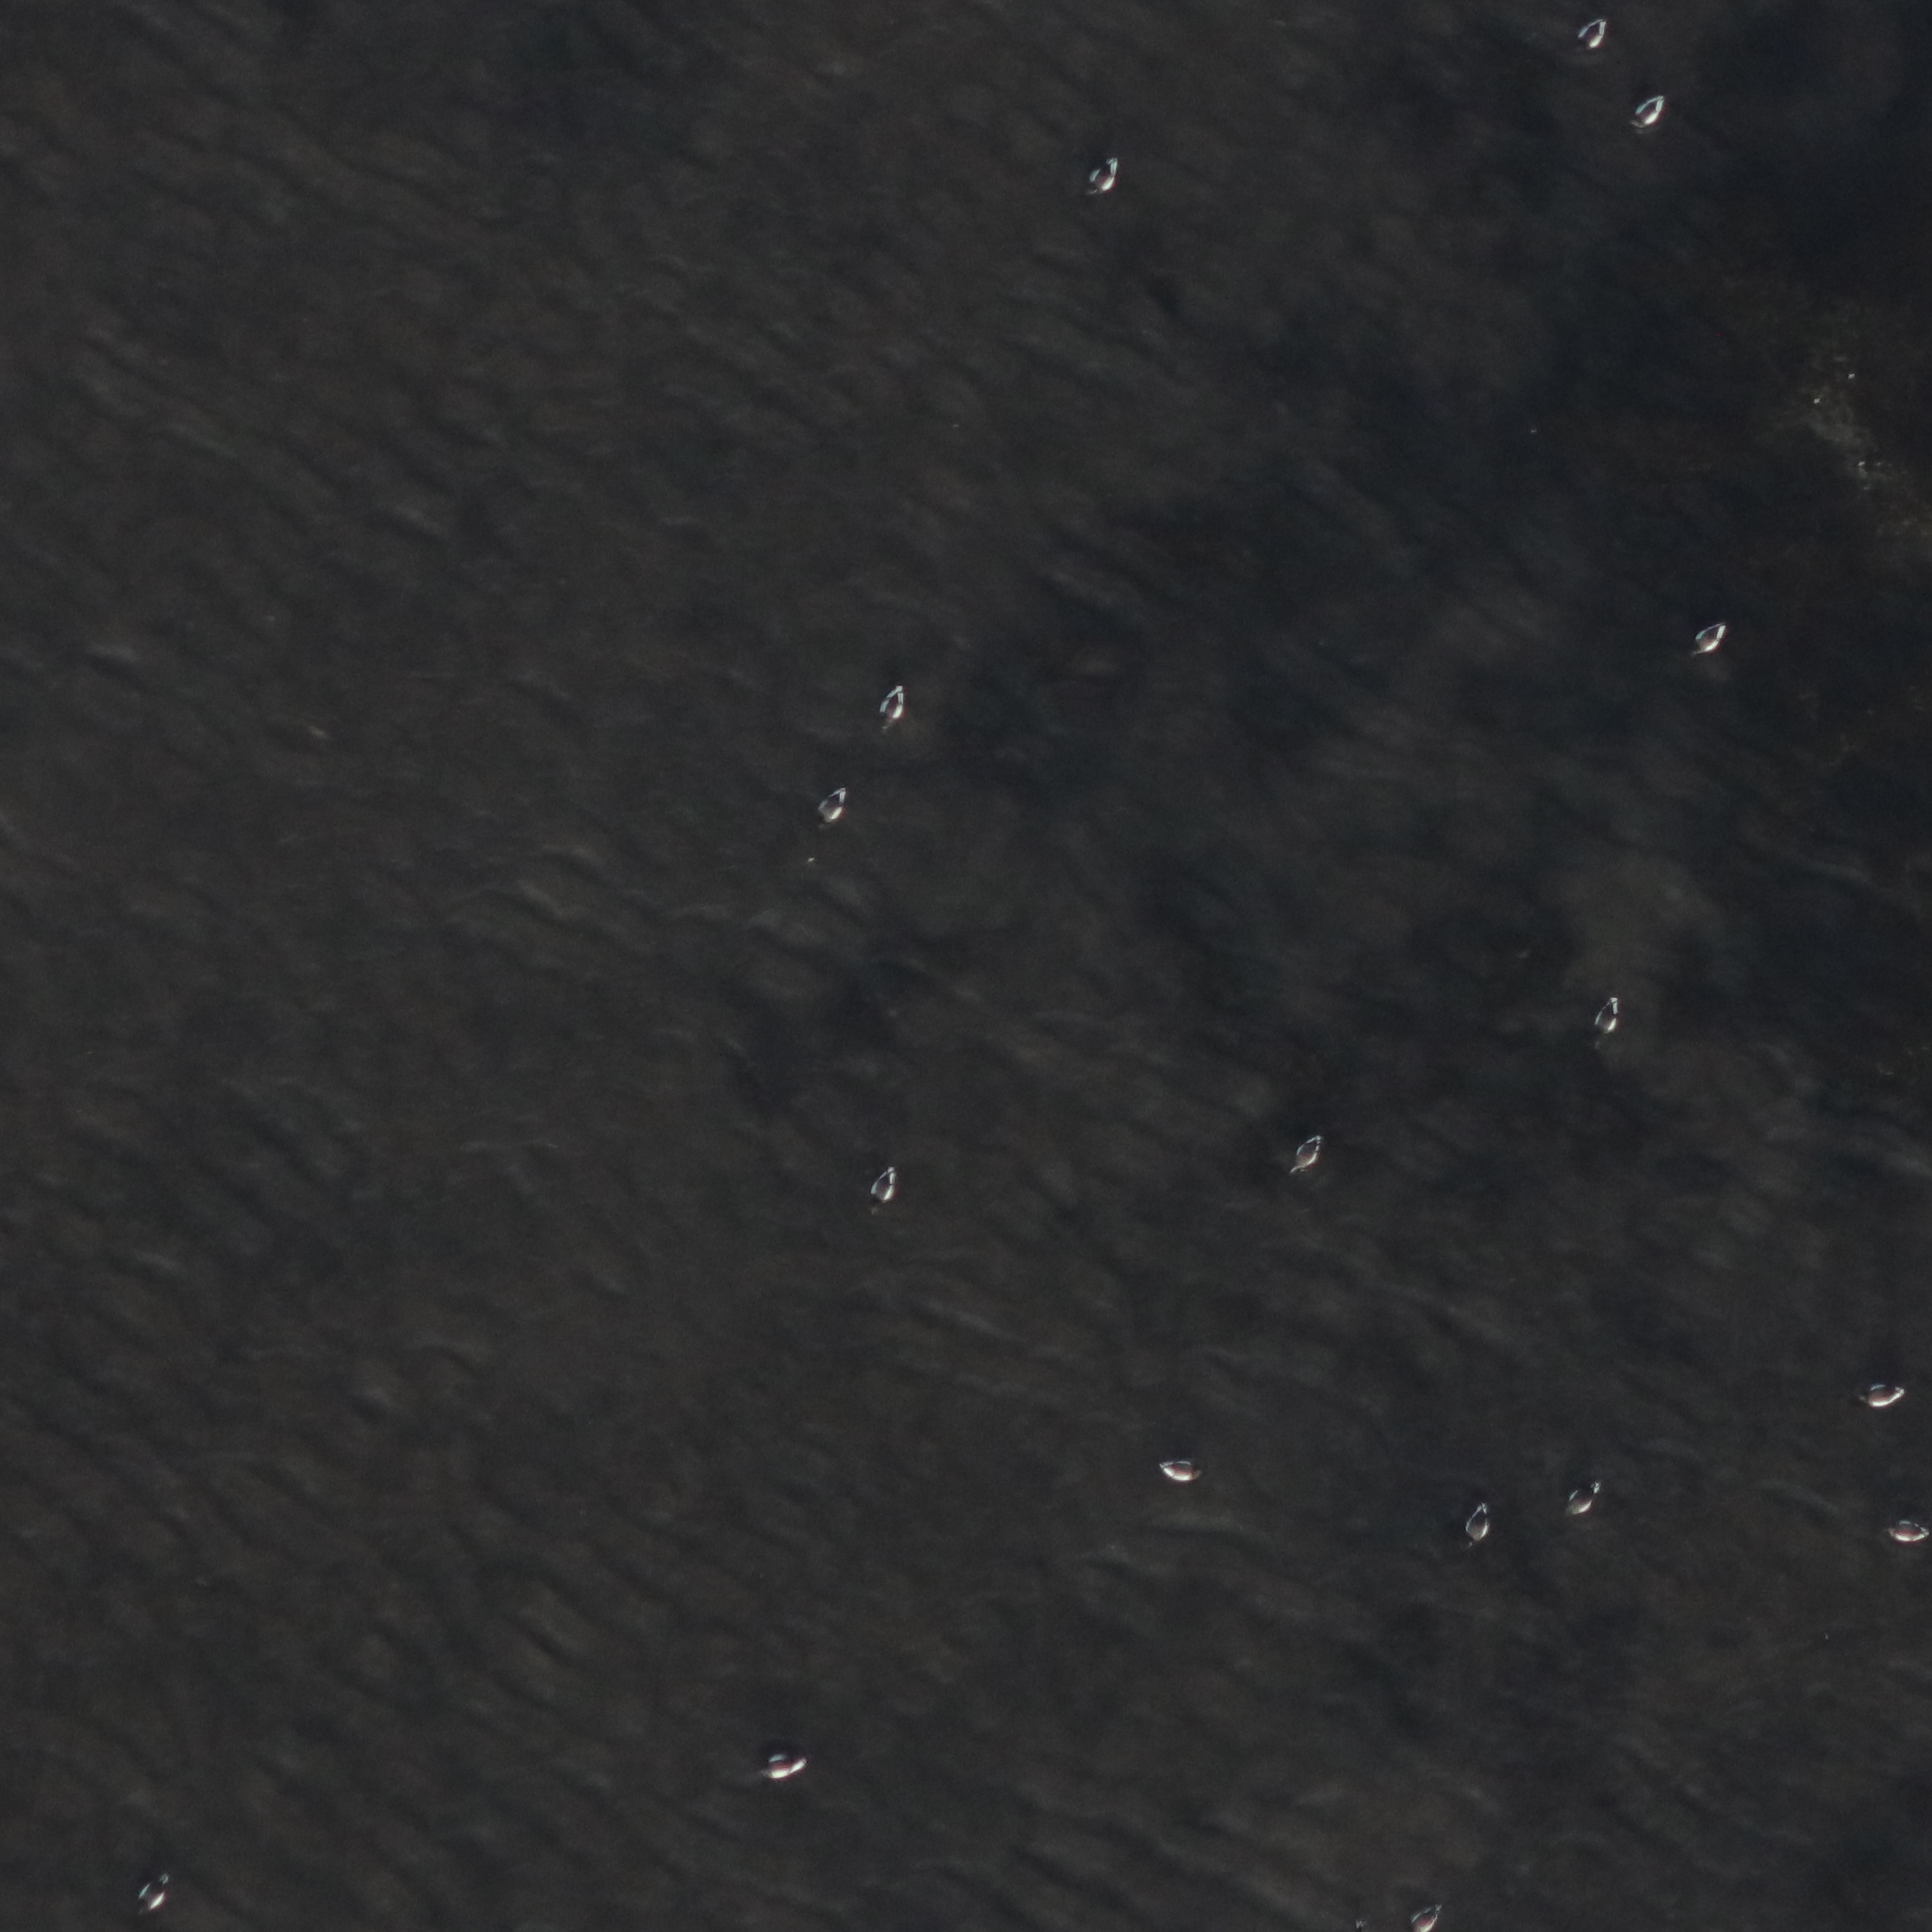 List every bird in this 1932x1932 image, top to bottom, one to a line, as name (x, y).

brant (1592, 35)
brant (1648, 114)
brant (1102, 177)
brant (1709, 637)
brant (891, 707)
brant (831, 805)
brant (1607, 1018)
brant (1305, 1154)
brant (882, 1189)
brant (1877, 1400)
brant (1183, 1471)
brant (1581, 1500)
brant (1477, 1528)
brant (1906, 1530)
brant (781, 1766)
brant (153, 1894)
brant (1422, 1921)